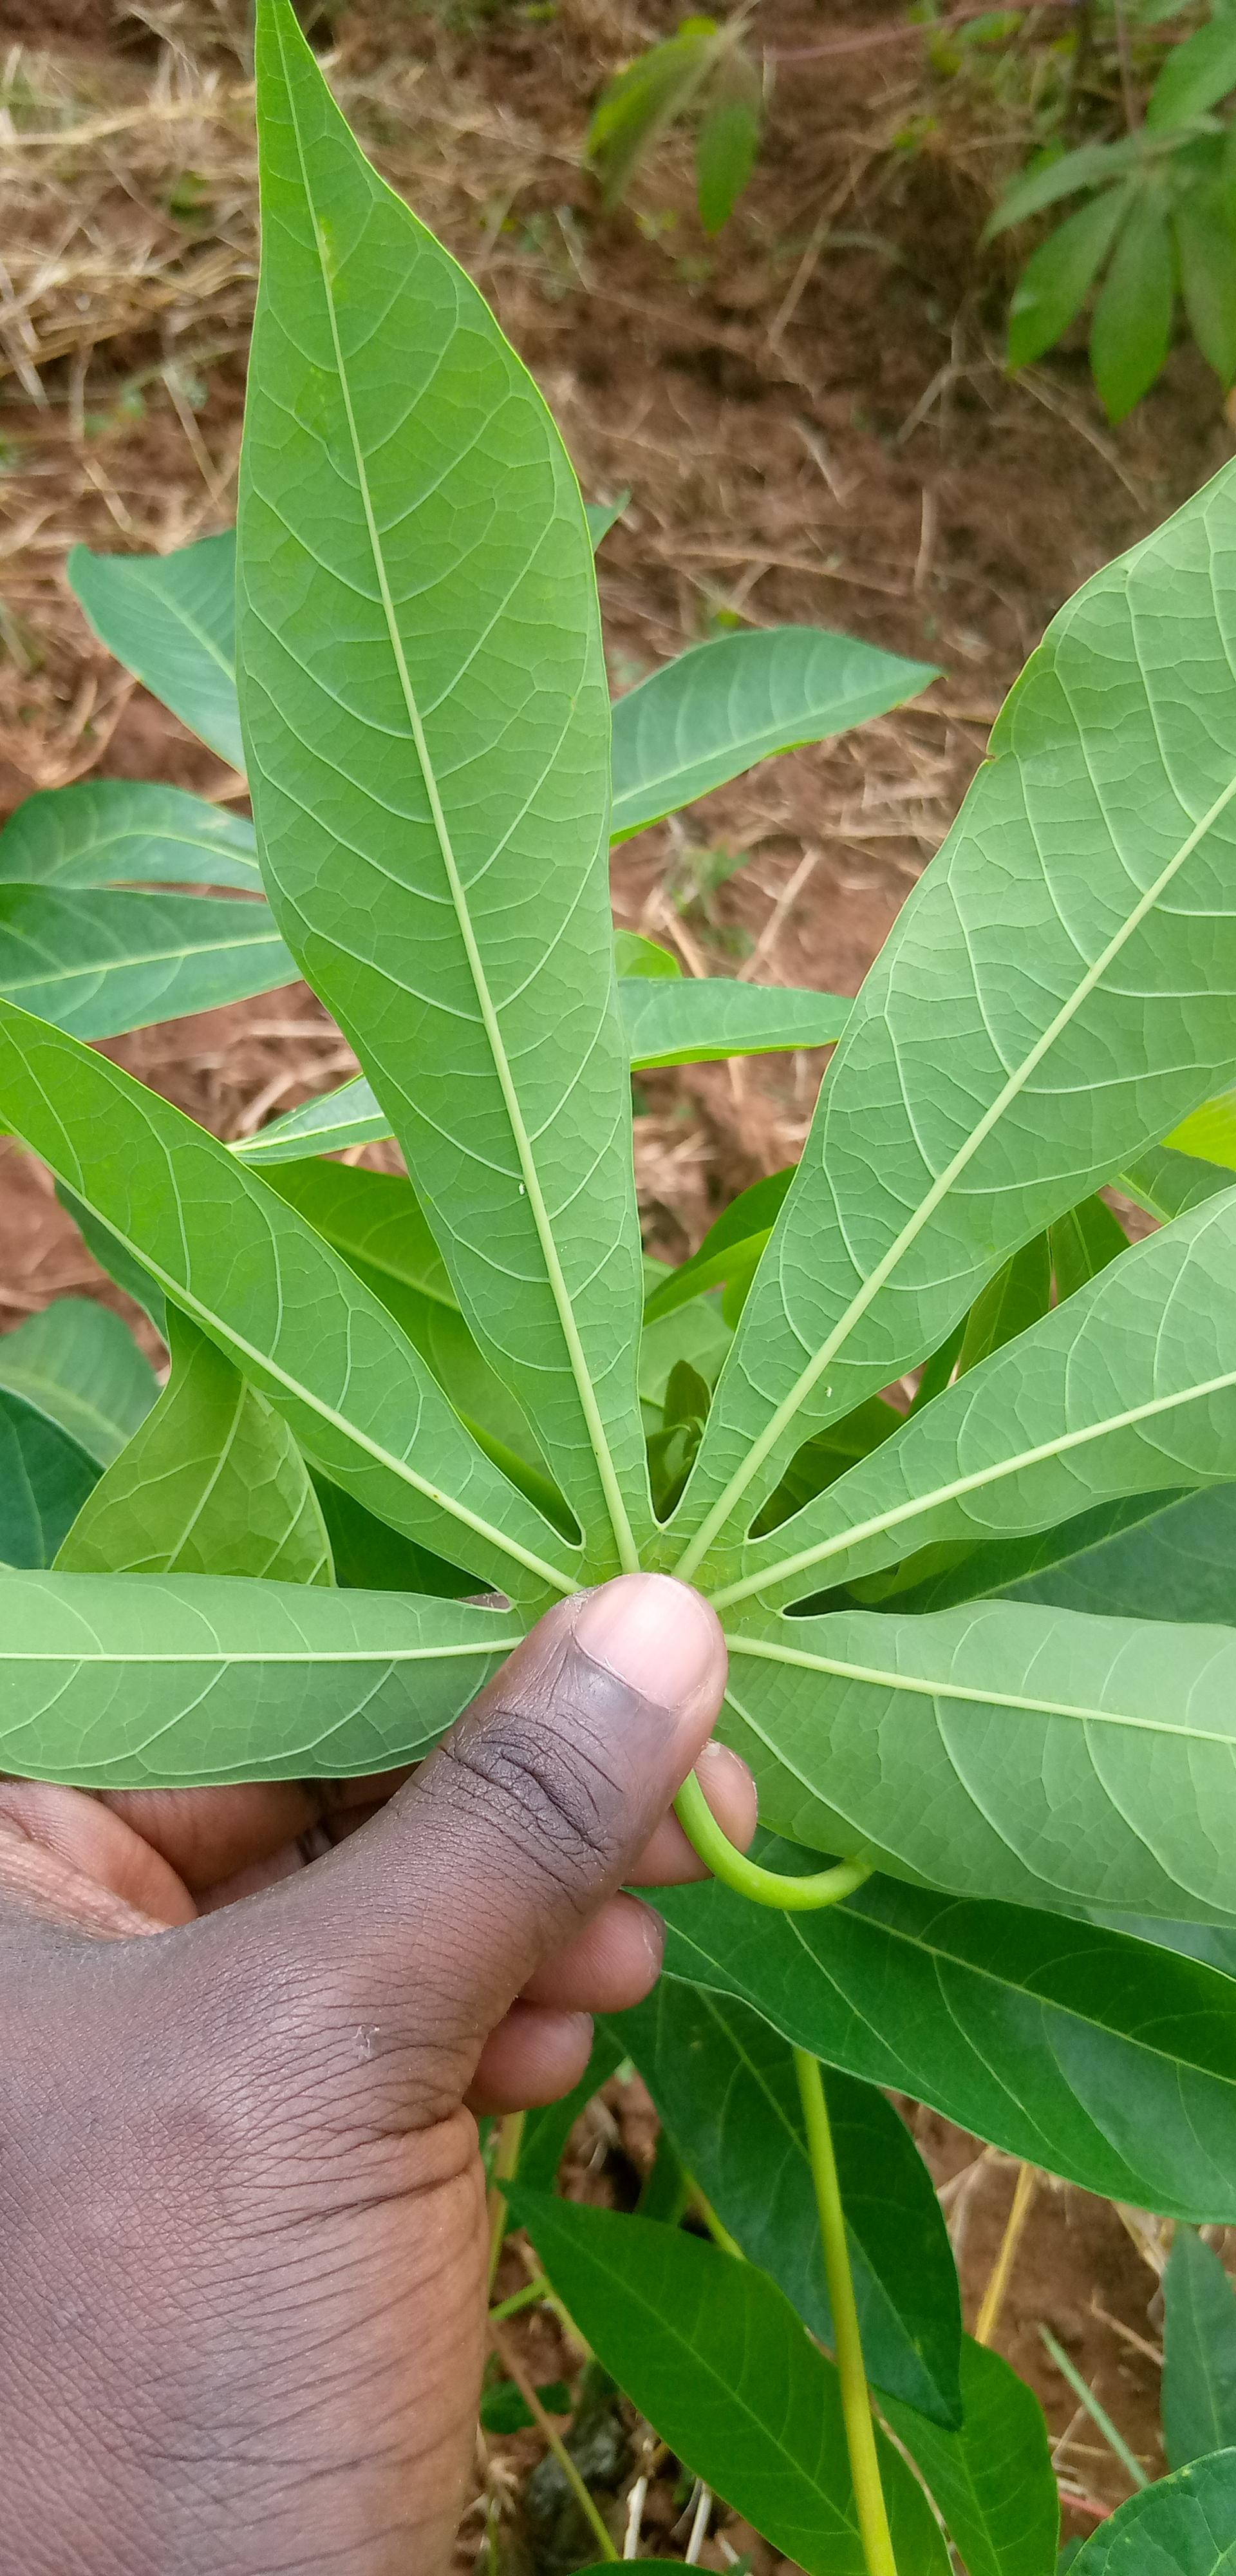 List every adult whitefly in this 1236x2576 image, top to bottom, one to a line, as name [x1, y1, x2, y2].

whitefly [517, 1181, 526, 1196]
whitefly [824, 1384, 834, 1400]